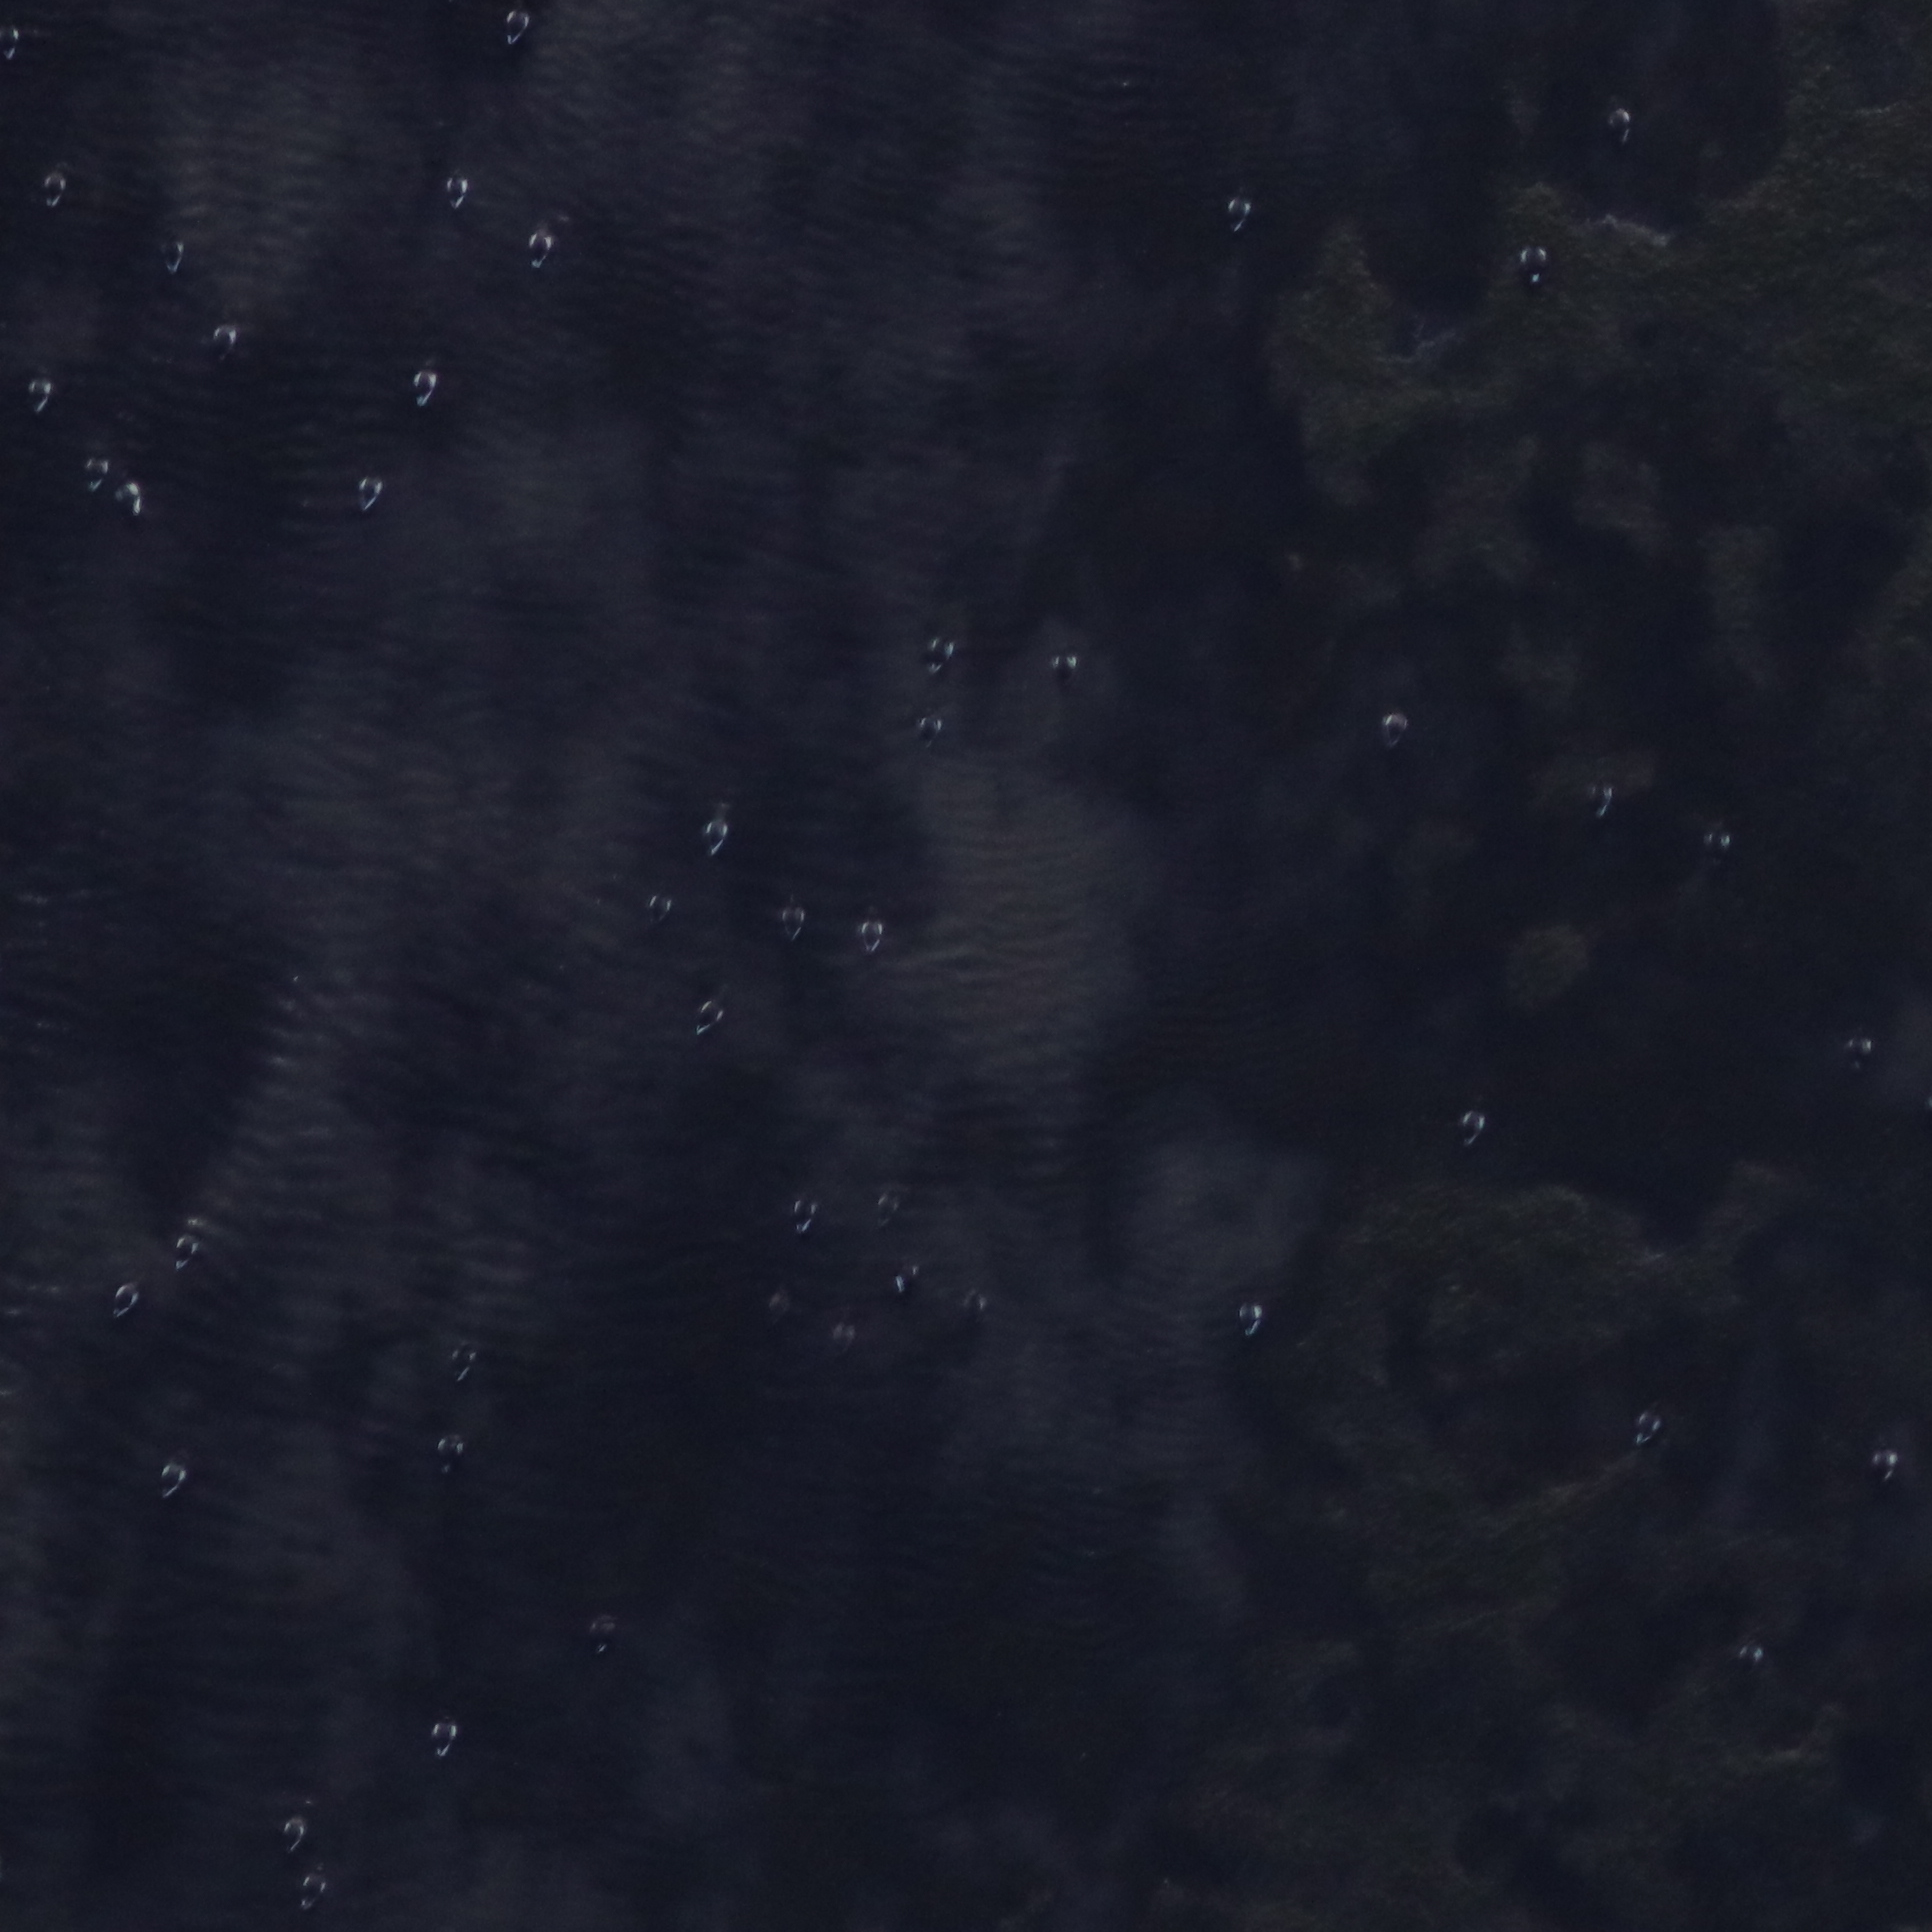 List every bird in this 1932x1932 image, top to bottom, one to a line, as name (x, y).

brant (517, 21)
brant (10, 41)
brant (1620, 120)
brant (458, 188)
brant (53, 193)
brant (1238, 214)
brant (540, 238)
brant (173, 258)
brant (1533, 264)
brant (222, 341)
brant (422, 385)
brant (39, 394)
brant (96, 477)
brant (370, 490)
brant (133, 500)
brant (941, 659)
brant (1061, 669)
brant (929, 727)
brant (1396, 729)
brant (1600, 799)
brant (724, 826)
brant (1713, 840)
brant (663, 907)
brant (791, 912)
brant (879, 931)
brant (712, 1015)
brant (1867, 1042)
brant (1470, 1128)
brant (891, 1208)
brant (801, 1217)
brant (189, 1247)
brant (908, 1281)
brant (126, 1297)
brant (784, 1304)
brant (970, 1311)
brant (1249, 1323)
brant (840, 1333)
brant (464, 1354)
brant (1649, 1430)
brant (451, 1441)
brant (1885, 1465)
brant (175, 1472)
brant (602, 1635)
brant (1752, 1655)
brant (446, 1739)
brant (299, 1835)
brant (312, 1889)